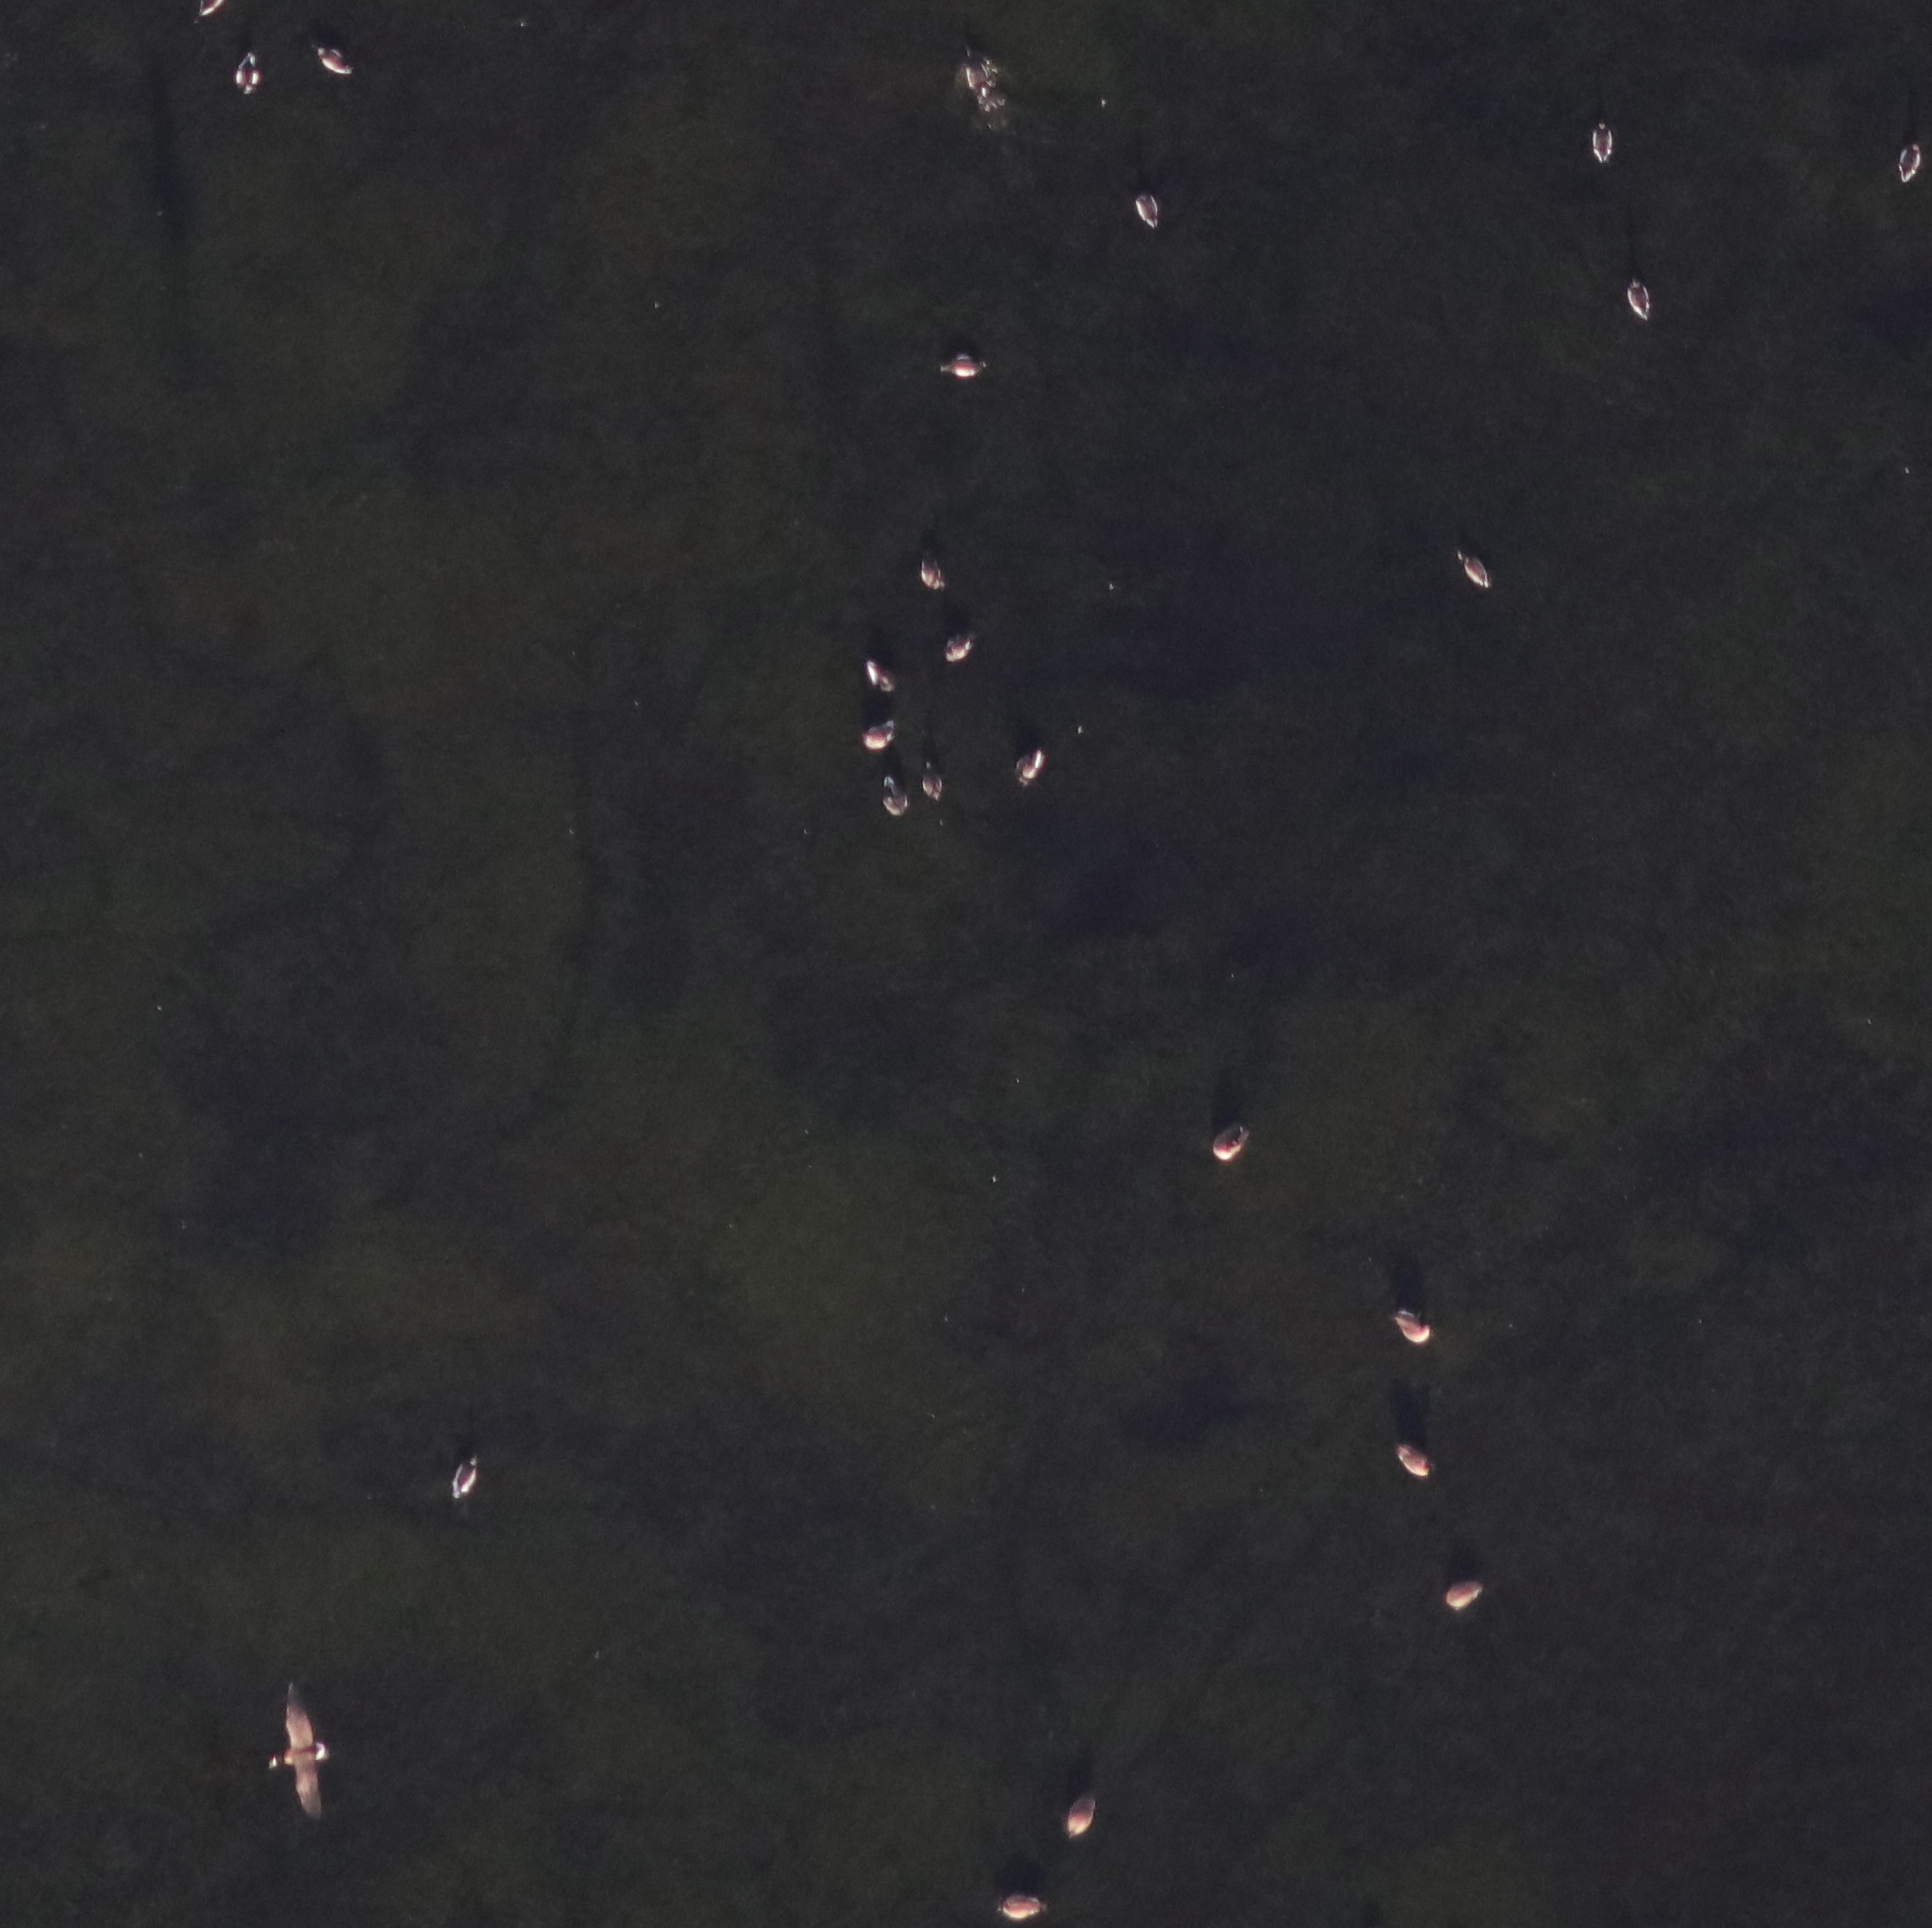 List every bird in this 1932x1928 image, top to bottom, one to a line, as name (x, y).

brant (332, 58)
brant (245, 73)
brant (978, 73)
brant (1603, 143)
brant (1909, 160)
brant (1146, 207)
brant (1638, 297)
brant (962, 363)
brant (1475, 566)
brant (932, 573)
brant (952, 642)
brant (879, 675)
brant (877, 734)
brant (1027, 764)
brant (933, 782)
brant (894, 803)
Canada goose (1228, 1142)
Canada goose (1414, 1327)
Canada goose (1414, 1459)
brant (465, 1476)
Canada goose (1462, 1594)
brant (302, 1746)
Canada goose (1080, 1817)
Canada goose (1022, 1907)